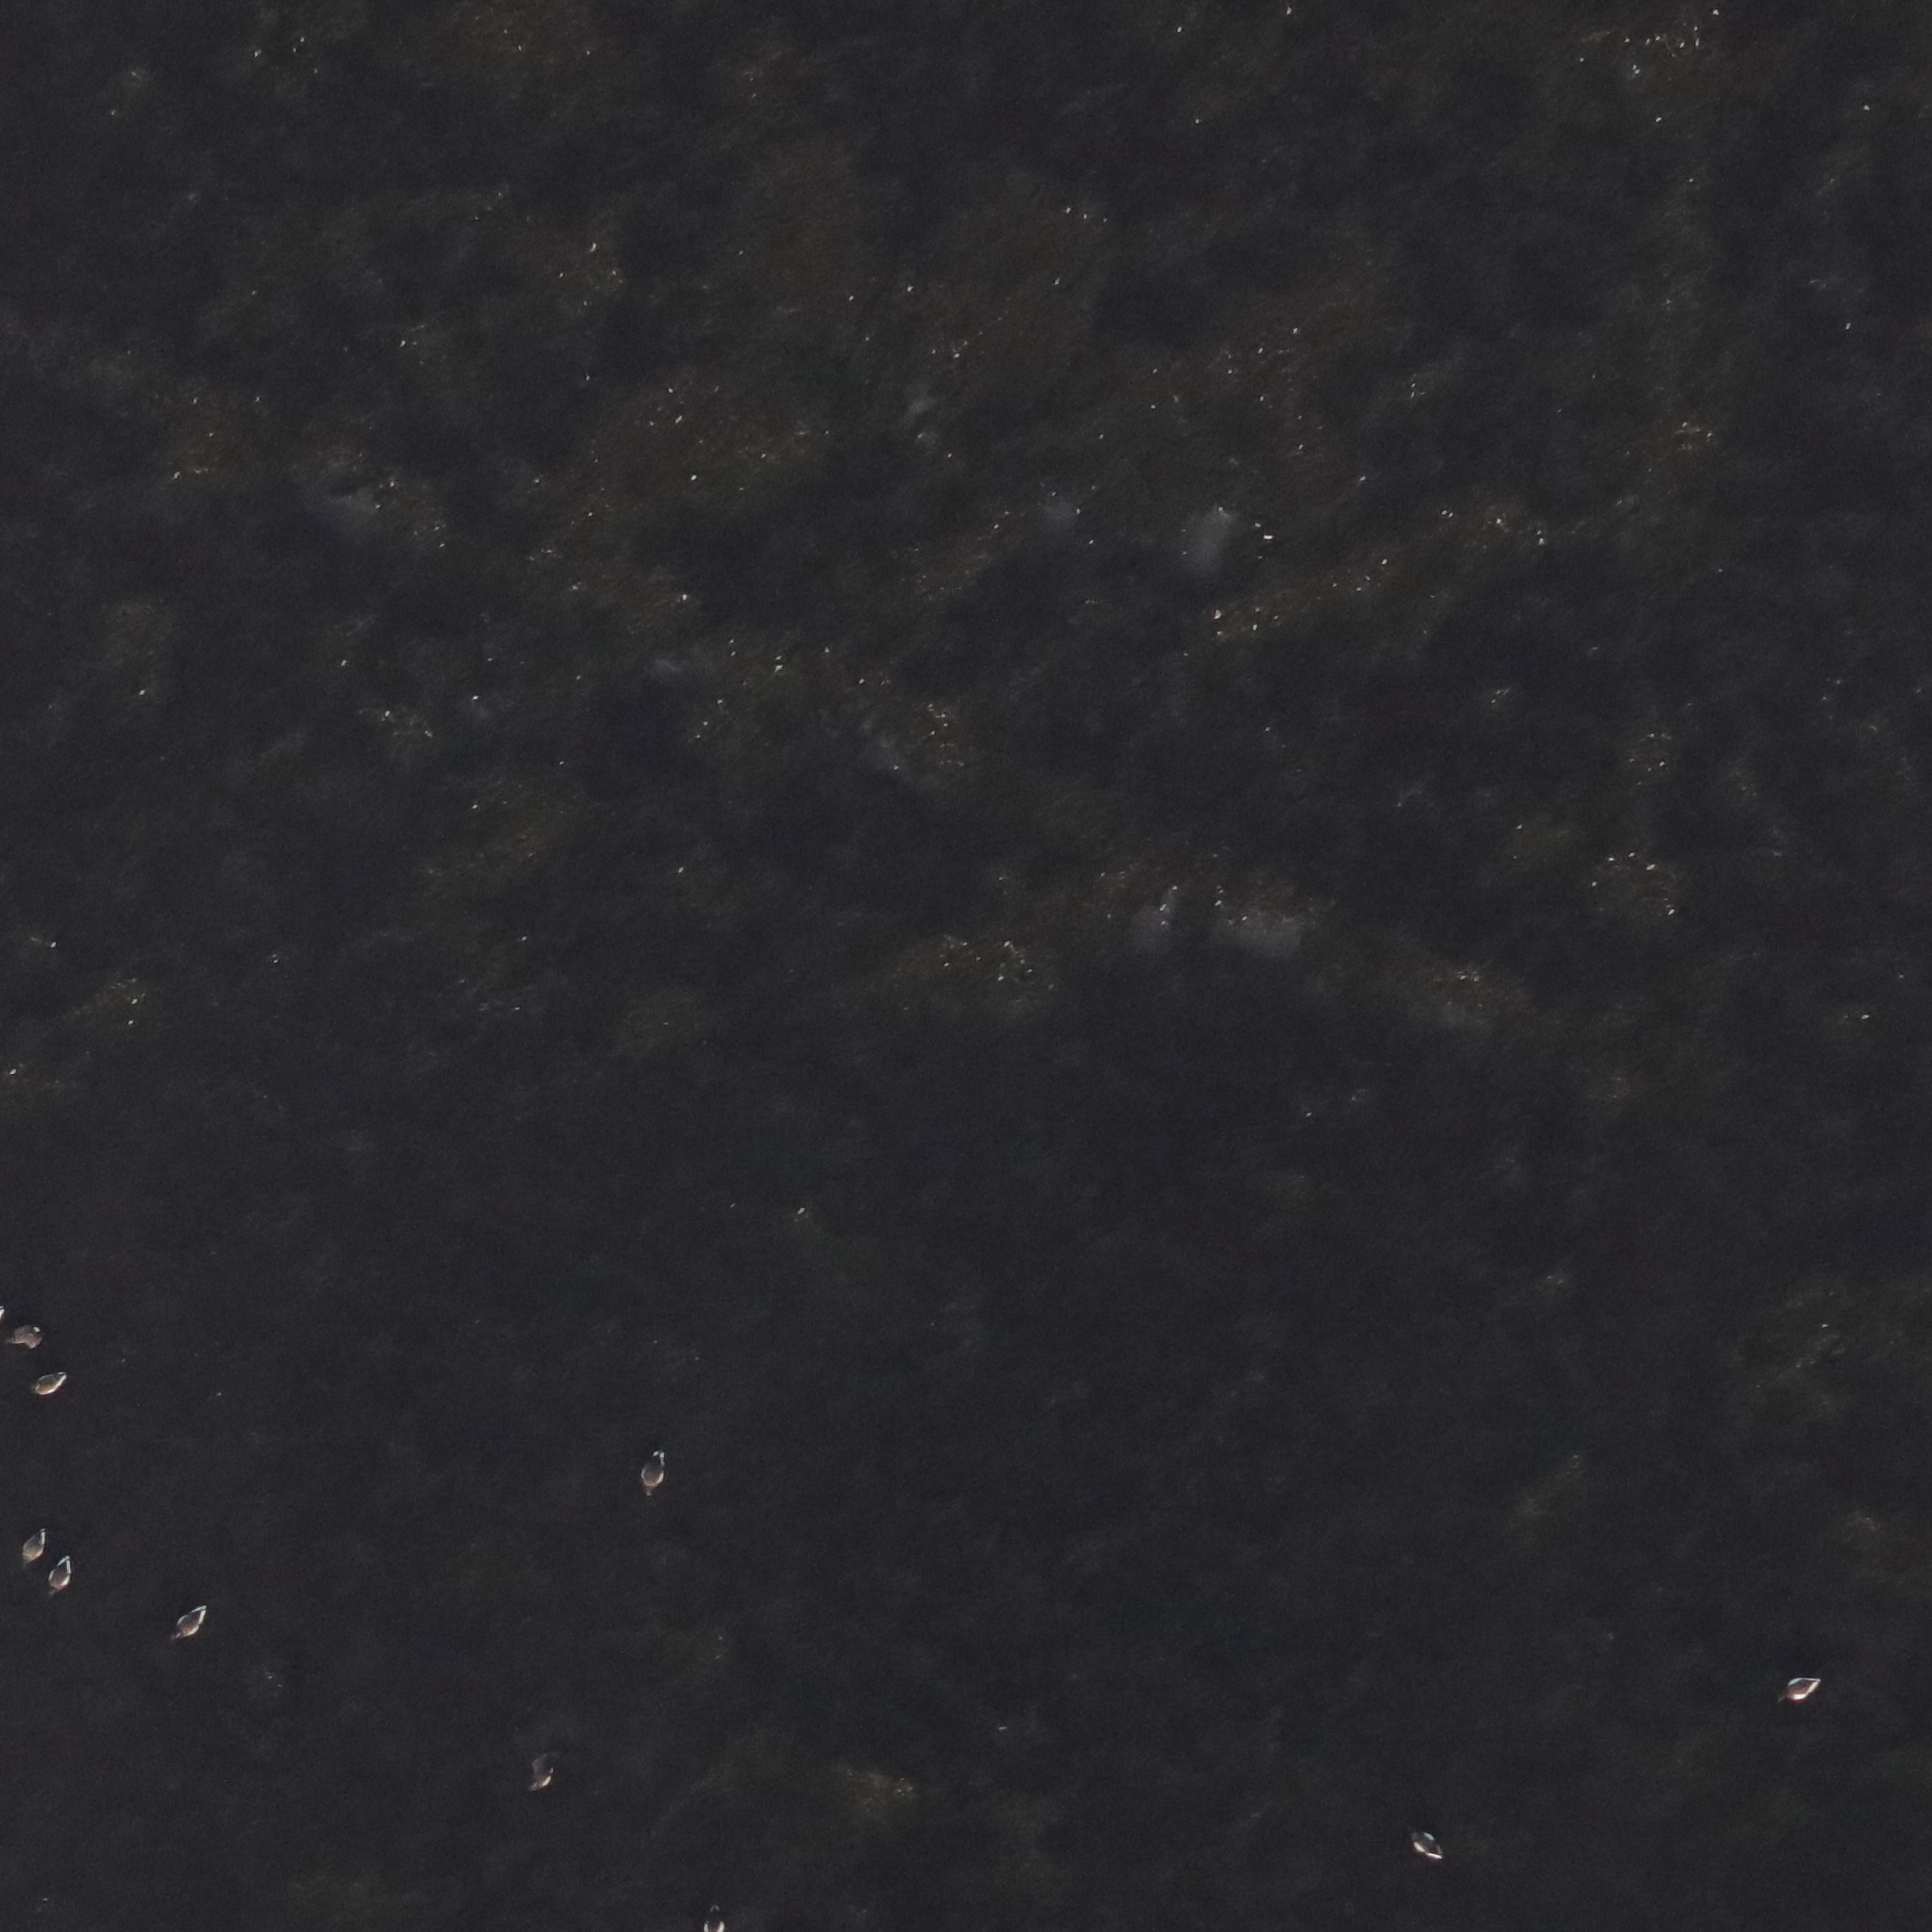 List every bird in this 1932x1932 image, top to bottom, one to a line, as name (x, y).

brant (27, 1334)
brant (50, 1384)
brant (653, 1472)
brant (34, 1546)
brant (59, 1577)
brant (191, 1623)
brant (1802, 1688)
brant (541, 1772)
brant (1426, 1844)
brant (714, 1926)